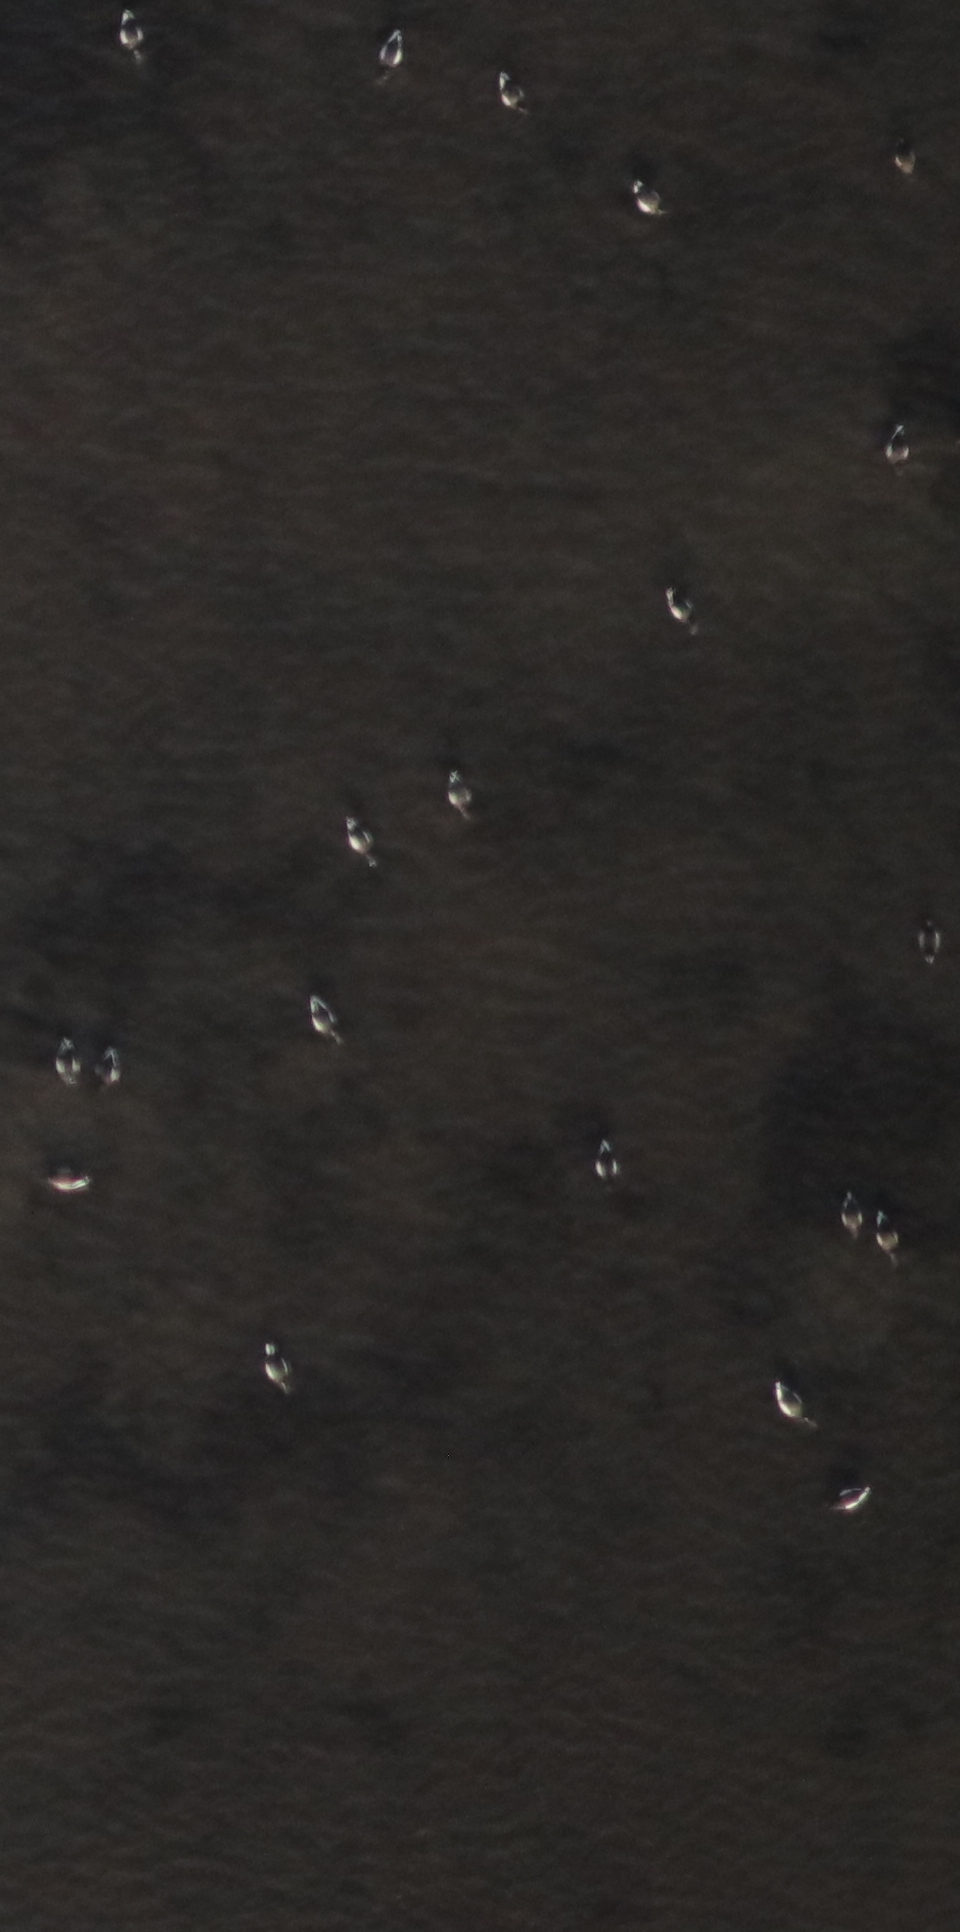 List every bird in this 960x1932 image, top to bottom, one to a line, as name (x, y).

brant (132, 35)
brant (391, 56)
brant (512, 93)
brant (896, 156)
brant (647, 197)
brant (897, 447)
brant (682, 611)
brant (461, 796)
brant (361, 839)
brant (939, 935)
brant (324, 1019)
brant (64, 1056)
brant (116, 1065)
brant (607, 1165)
brant (66, 1182)
brant (860, 1214)
brant (891, 1233)
brant (278, 1368)
brant (793, 1402)
brant (850, 1497)